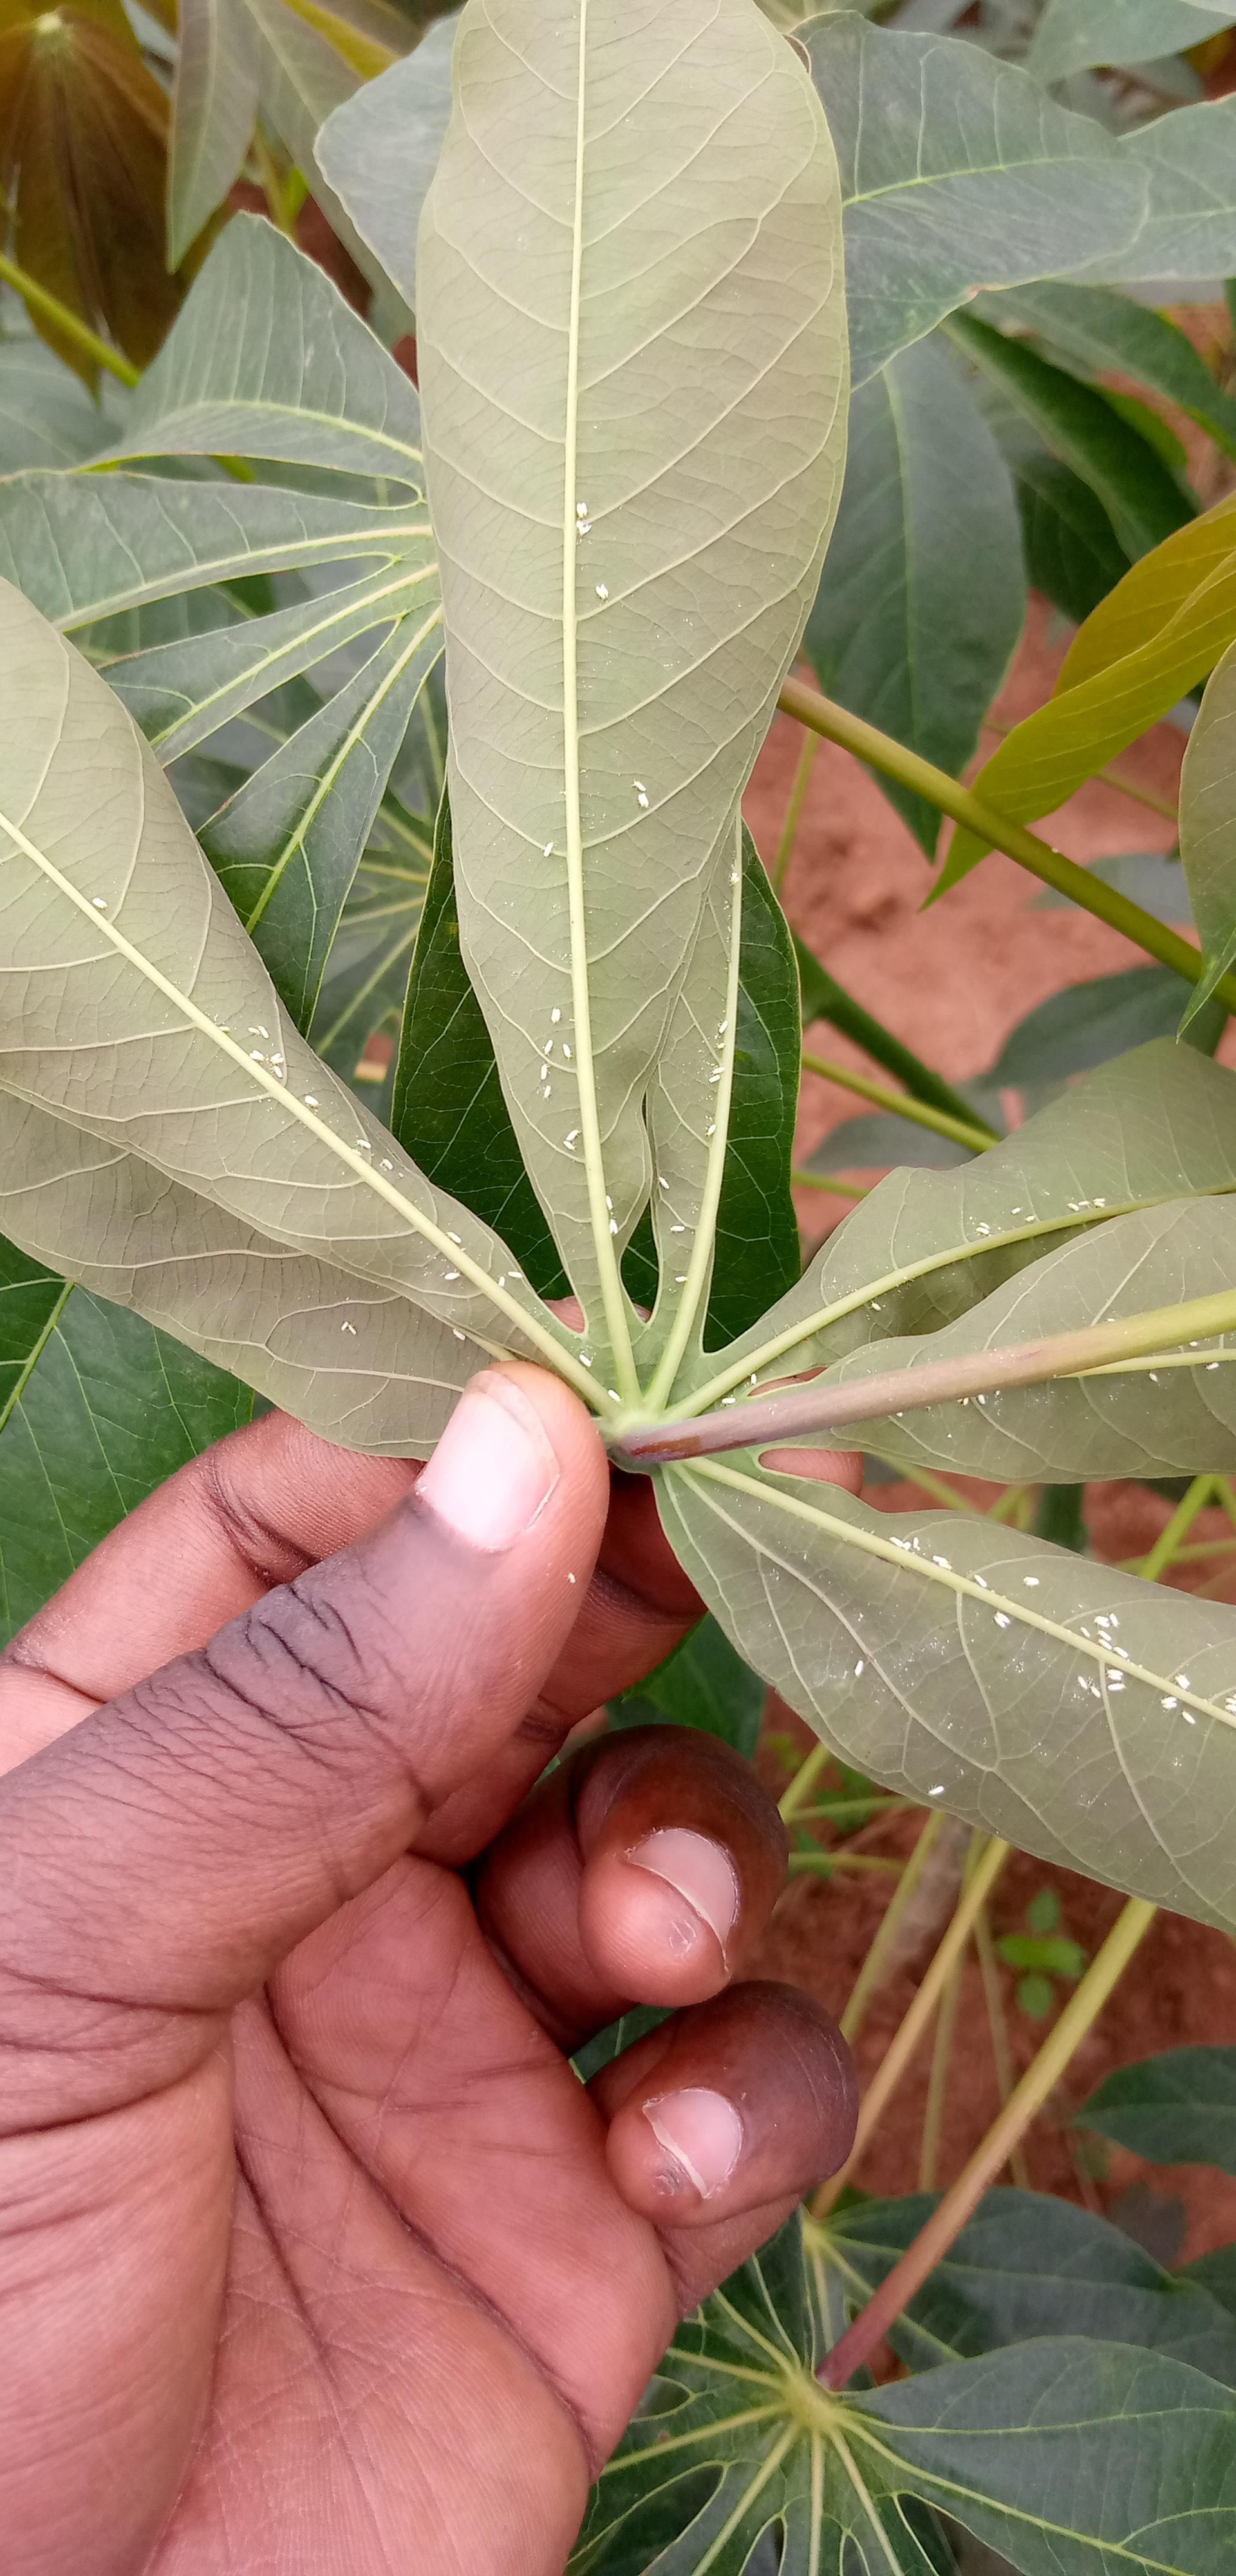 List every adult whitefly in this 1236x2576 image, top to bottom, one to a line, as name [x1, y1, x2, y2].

whitefly [581, 500, 588, 517]
whitefly [576, 502, 583, 519]
whitefly [576, 520, 584, 528]
whitefly [579, 524, 593, 538]
whitefly [600, 583, 610, 600]
whitefly [594, 584, 605, 601]
whitefly [632, 779, 649, 791]
whitefly [641, 792, 650, 809]
whitefly [636, 793, 644, 809]
whitefly [540, 840, 557, 860]
whitefly [727, 871, 739, 884]
whitefly [94, 896, 109, 909]
whitefly [91, 898, 104, 909]
whitefly [549, 1006, 556, 1025]
whitefly [556, 1006, 563, 1023]
whitefly [715, 1018, 729, 1035]
whitefly [257, 1025, 273, 1041]
whitefly [247, 1027, 260, 1037]
whitefly [541, 1037, 553, 1056]
whitefly [714, 1041, 729, 1052]
whitefly [561, 1042, 574, 1060]
whitefly [252, 1048, 265, 1063]
whitefly [269, 1052, 281, 1063]
whitefly [248, 1052, 265, 1063]
whitefly [272, 1057, 285, 1065]
whitefly [538, 1062, 550, 1081]
whitefly [272, 1064, 286, 1080]
whitefly [711, 1064, 727, 1075]
whitefly [707, 1074, 722, 1085]
whitefly [540, 1083, 555, 1101]
whitefly [300, 1094, 321, 1109]
whitefly [704, 1122, 717, 1138]
whitefly [565, 1128, 581, 1141]
whitefly [353, 1137, 373, 1150]
whitefly [561, 1139, 577, 1151]
whitefly [380, 1156, 395, 1172]
whitefly [657, 1174, 673, 1193]
whitefly [605, 1195, 615, 1210]
whitefly [1092, 1197, 1106, 1204]
whitefly [1064, 1200, 1080, 1213]
whitefly [1077, 1200, 1091, 1206]
whitefly [1092, 1202, 1105, 1209]
whitefly [1008, 1206, 1022, 1217]
whitefly [1022, 1215, 1036, 1224]
whitefly [608, 1216, 619, 1236]
whitefly [977, 1221, 992, 1230]
whitefly [666, 1222, 688, 1235]
whitefly [973, 1226, 990, 1236]
whitefly [445, 1229, 462, 1245]
whitefly [442, 1269, 462, 1282]
whitefly [505, 1269, 525, 1280]
whitefly [671, 1274, 689, 1285]
whitefly [497, 1274, 506, 1290]
whitefly [868, 1300, 884, 1313]
whitefly [339, 1321, 349, 1331]
whitefly [348, 1323, 358, 1336]
whitefly [451, 1329, 466, 1341]
whitefly [577, 1352, 593, 1370]
whitefly [1203, 1359, 1221, 1372]
whitefly [1147, 1370, 1159, 1383]
whitefly [749, 1372, 758, 1387]
whitefly [606, 1388, 622, 1403]
whitefly [975, 1393, 987, 1407]
whitefly [721, 1396, 737, 1406]
whitefly [962, 1396, 969, 1408]
whitefly [888, 1535, 903, 1548]
whitefly [912, 1535, 920, 1550]
whitefly [903, 1540, 911, 1553]
whitefly [932, 1554, 949, 1564]
whitefly [937, 1562, 953, 1571]
whitefly [971, 1573, 988, 1589]
whitefly [1021, 1576, 1042, 1582]
whitefly [1025, 1580, 1040, 1587]
whitefly [995, 1610, 1011, 1625]
whitefly [1108, 1611, 1121, 1629]
whitefly [1092, 1614, 1110, 1623]
whitefly [991, 1615, 1006, 1629]
whitefly [1096, 1619, 1110, 1629]
whitefly [1079, 1625, 1091, 1640]
whitefly [1096, 1629, 1112, 1642]
whitefly [1096, 1637, 1113, 1652]
whitefly [1112, 1646, 1130, 1660]
whitefly [853, 1658, 869, 1679]
whitefly [1106, 1667, 1124, 1676]
whitefly [1178, 1673, 1192, 1687]
whitefly [1107, 1674, 1122, 1683]
whitefly [1076, 1674, 1088, 1690]
whitefly [1174, 1675, 1188, 1691]
whitefly [1104, 1682, 1126, 1693]
whitefly [1089, 1685, 1101, 1700]
whitefly [1159, 1696, 1179, 1704]
whitefly [1224, 1697, 1236, 1704]
whitefly [1161, 1701, 1177, 1710]
whitefly [1224, 1704, 1236, 1712]
whitefly [1180, 1710, 1197, 1727]
whitefly [926, 1783, 946, 1795]